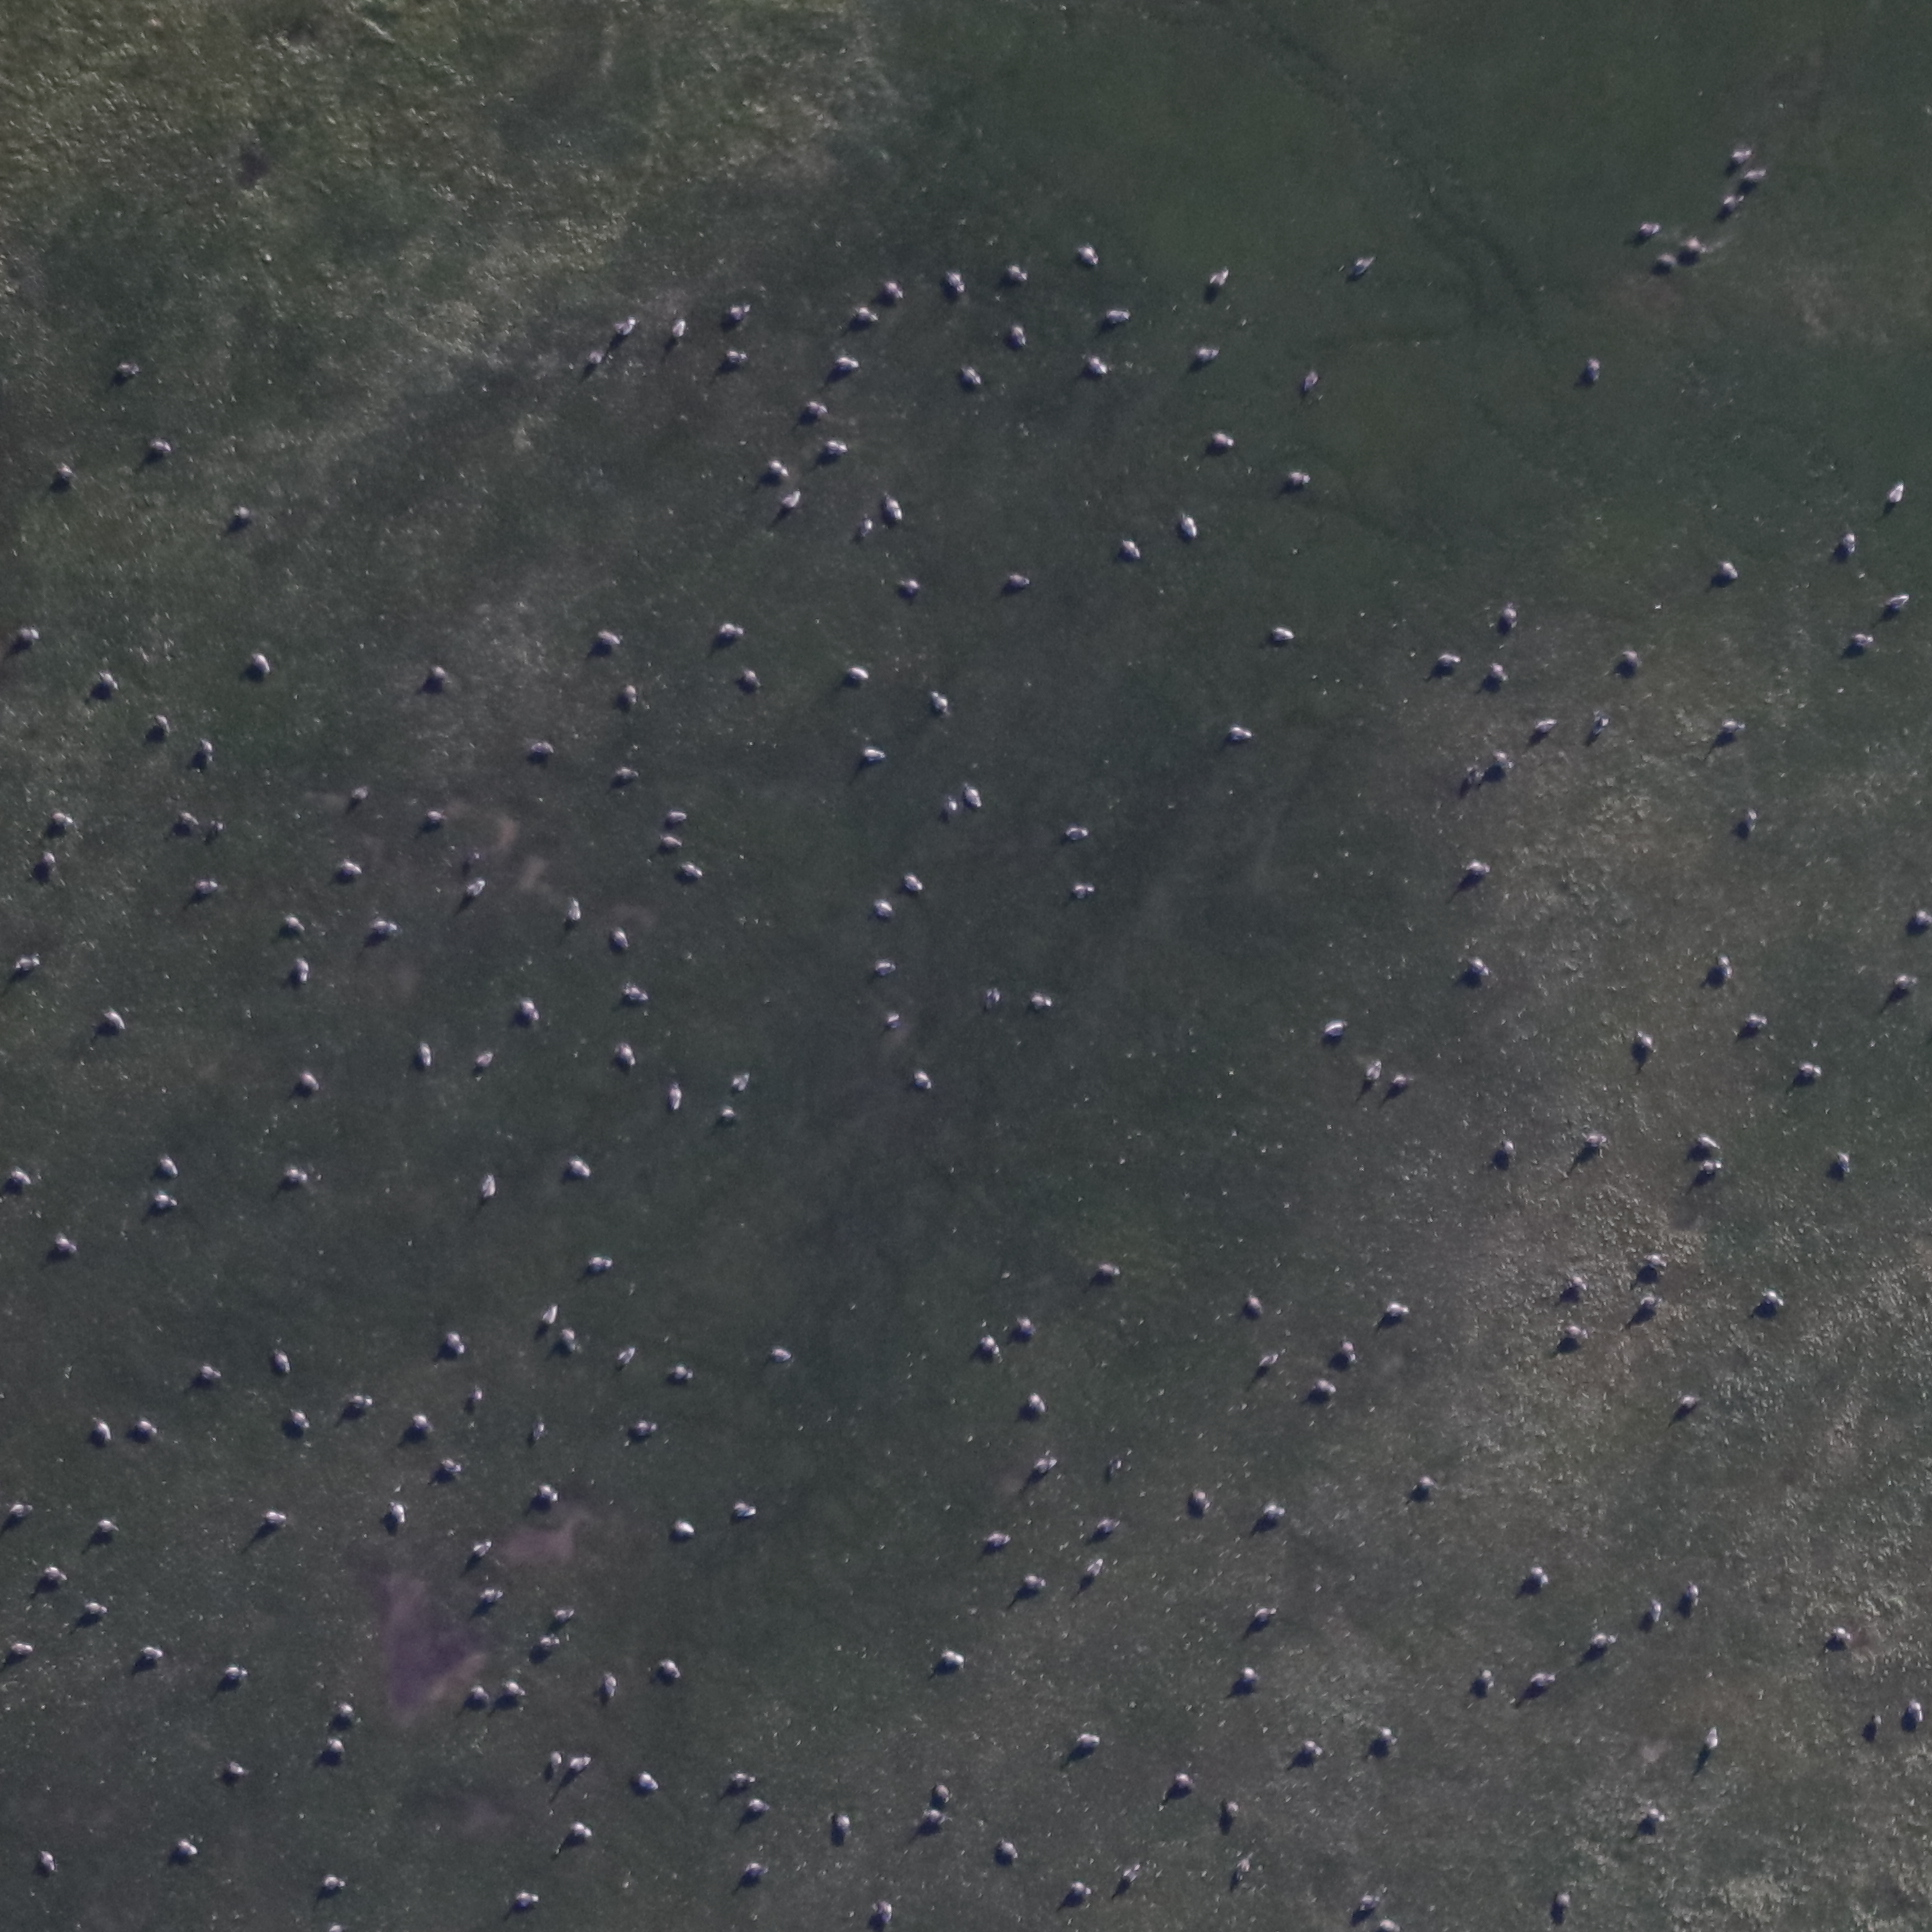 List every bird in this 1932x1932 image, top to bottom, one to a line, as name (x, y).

brant (1741, 155)
brant (1755, 176)
brant (1733, 202)
brant (1649, 229)
brant (1694, 247)
brant (1088, 254)
brant (1671, 260)
brant (1360, 262)
brant (1017, 273)
brant (1218, 278)
brant (955, 284)
brant (893, 292)
brant (739, 313)
brant (866, 314)
brant (1117, 316)
brant (623, 328)
brant (683, 330)
brant (1018, 335)
brant (1207, 353)
brant (736, 357)
brant (591, 359)
brant (847, 363)
brant (1096, 363)
brant (127, 370)
brant (1593, 370)
brant (972, 375)
brant (1312, 380)
brant (816, 409)
brant (1222, 440)
brant (159, 446)
brant (836, 447)
brant (780, 461)
brant (71, 478)
brant (1299, 478)
brant (1897, 493)
brant (797, 503)
brant (891, 510)
brant (245, 511)
brant (1189, 526)
brant (862, 530)
brant (1849, 542)
brant (1131, 547)
brant (1728, 569)
brant (1018, 580)
brant (910, 586)
brant (1897, 602)
brant (1514, 613)
brant (731, 630)
brant (29, 634)
brant (1282, 634)
brant (609, 639)
brant (1862, 640)
brant (1449, 660)
brant (1632, 661)
brant (262, 662)
brant (1502, 672)
brant (438, 673)
brant (857, 674)
brant (750, 677)
brant (109, 682)
brant (631, 694)
brant (940, 703)
brant (162, 721)
brant (1554, 723)
brant (1608, 724)
brant (1731, 726)
brant (1239, 734)
brant (207, 748)
brant (540, 751)
brant (872, 754)
brant (1506, 757)
brant (1479, 773)
brant (627, 775)
brant (362, 794)
brant (974, 796)
brant (952, 803)
brant (435, 815)
brant (673, 816)
brant (61, 818)
brant (188, 818)
brant (217, 826)
brant (1754, 826)
brant (1075, 833)
brant (674, 840)
brant (49, 860)
brant (1481, 862)
brant (351, 868)
brant (692, 870)
brant (912, 882)
brant (206, 887)
brant (475, 888)
brant (1082, 891)
brant (883, 909)
brant (574, 912)
brant (1924, 916)
brant (294, 924)
brant (383, 926)
brant (620, 937)
brant (26, 964)
brant (883, 967)
brant (1723, 968)
brant (303, 969)
brant (1480, 969)
brant (1905, 983)
brant (634, 994)
brant (994, 997)
brant (1040, 1001)
brant (530, 1012)
brant (114, 1018)
brant (891, 1021)
brant (1756, 1021)
brant (1334, 1028)
brant (1646, 1041)
brant (427, 1052)
brant (626, 1054)
brant (484, 1059)
brant (1809, 1071)
brant (1374, 1072)
brant (922, 1080)
brant (309, 1081)
brant (741, 1082)
brant (1396, 1083)
brant (673, 1096)
brant (727, 1114)
brant (1707, 1142)
brant (1593, 1146)
brant (1507, 1148)
brant (1843, 1161)
brant (168, 1167)
brant (1710, 1167)
brant (578, 1168)
brant (295, 1174)
brant (24, 1177)
brant (484, 1190)
brant (164, 1201)
brant (66, 1245)
brant (1658, 1260)
brant (599, 1264)
brant (1108, 1270)
brant (1579, 1279)
brant (1774, 1298)
brant (1255, 1302)
brant (1651, 1306)
brant (1397, 1310)
brant (549, 1315)
brant (1027, 1325)
brant (1582, 1331)
brant (570, 1341)
brant (455, 1343)
brant (989, 1345)
brant (1348, 1345)
brant (781, 1354)
brant (627, 1356)
brant (282, 1360)
brant (1267, 1361)
brant (209, 1373)
brant (682, 1373)
brant (1322, 1385)
brant (475, 1394)
brant (360, 1401)
brant (1038, 1404)
brant (1690, 1409)
brant (299, 1418)
brant (424, 1426)
brant (146, 1427)
brant (644, 1428)
brant (102, 1430)
brant (538, 1432)
brant (1044, 1464)
brant (1115, 1465)
brant (450, 1466)
brant (1424, 1487)
brant (547, 1492)
brant (1201, 1498)
brant (20, 1509)
brant (743, 1510)
brant (1277, 1511)
brant (397, 1513)
brant (276, 1518)
brant (106, 1526)
brant (1109, 1526)
brant (684, 1528)
brant (998, 1539)
brant (481, 1547)
brant (1095, 1569)
brant (1537, 1573)
brant (56, 1574)
brant (1033, 1582)
brant (1693, 1593)
brant (491, 1596)
brant (95, 1610)
brant (1655, 1611)
brant (1264, 1614)
brant (563, 1615)
brant (1840, 1637)
brant (548, 1642)
brant (1602, 1642)
brant (19, 1648)
brant (153, 1653)
brant (954, 1658)
brant (670, 1669)
brant (234, 1673)
brant (1249, 1675)
brant (1487, 1677)
brant (1542, 1679)
brant (610, 1686)
brant (518, 1688)
brant (479, 1691)
brant (346, 1711)
brant (1916, 1711)
brant (1876, 1728)
brant (1387, 1734)
brant (1087, 1740)
brant (1711, 1740)
brant (336, 1745)
brant (1311, 1745)
brant (557, 1759)
brant (580, 1765)
brant (236, 1769)
brant (1184, 1780)
brant (741, 1781)
brant (648, 1782)
brant (939, 1793)
brant (758, 1805)
brant (1230, 1807)
brant (1657, 1814)
brant (934, 1817)
brant (840, 1824)
brant (580, 1829)
brant (187, 1848)
brant (1008, 1849)
brant (47, 1859)
brant (1243, 1861)
brant (756, 1870)
brant (1130, 1874)
brant (331, 1883)
brant (1077, 1888)
brant (525, 1898)
brant (1371, 1898)
brant (1559, 1899)
brant (885, 1906)
brant (1393, 1927)